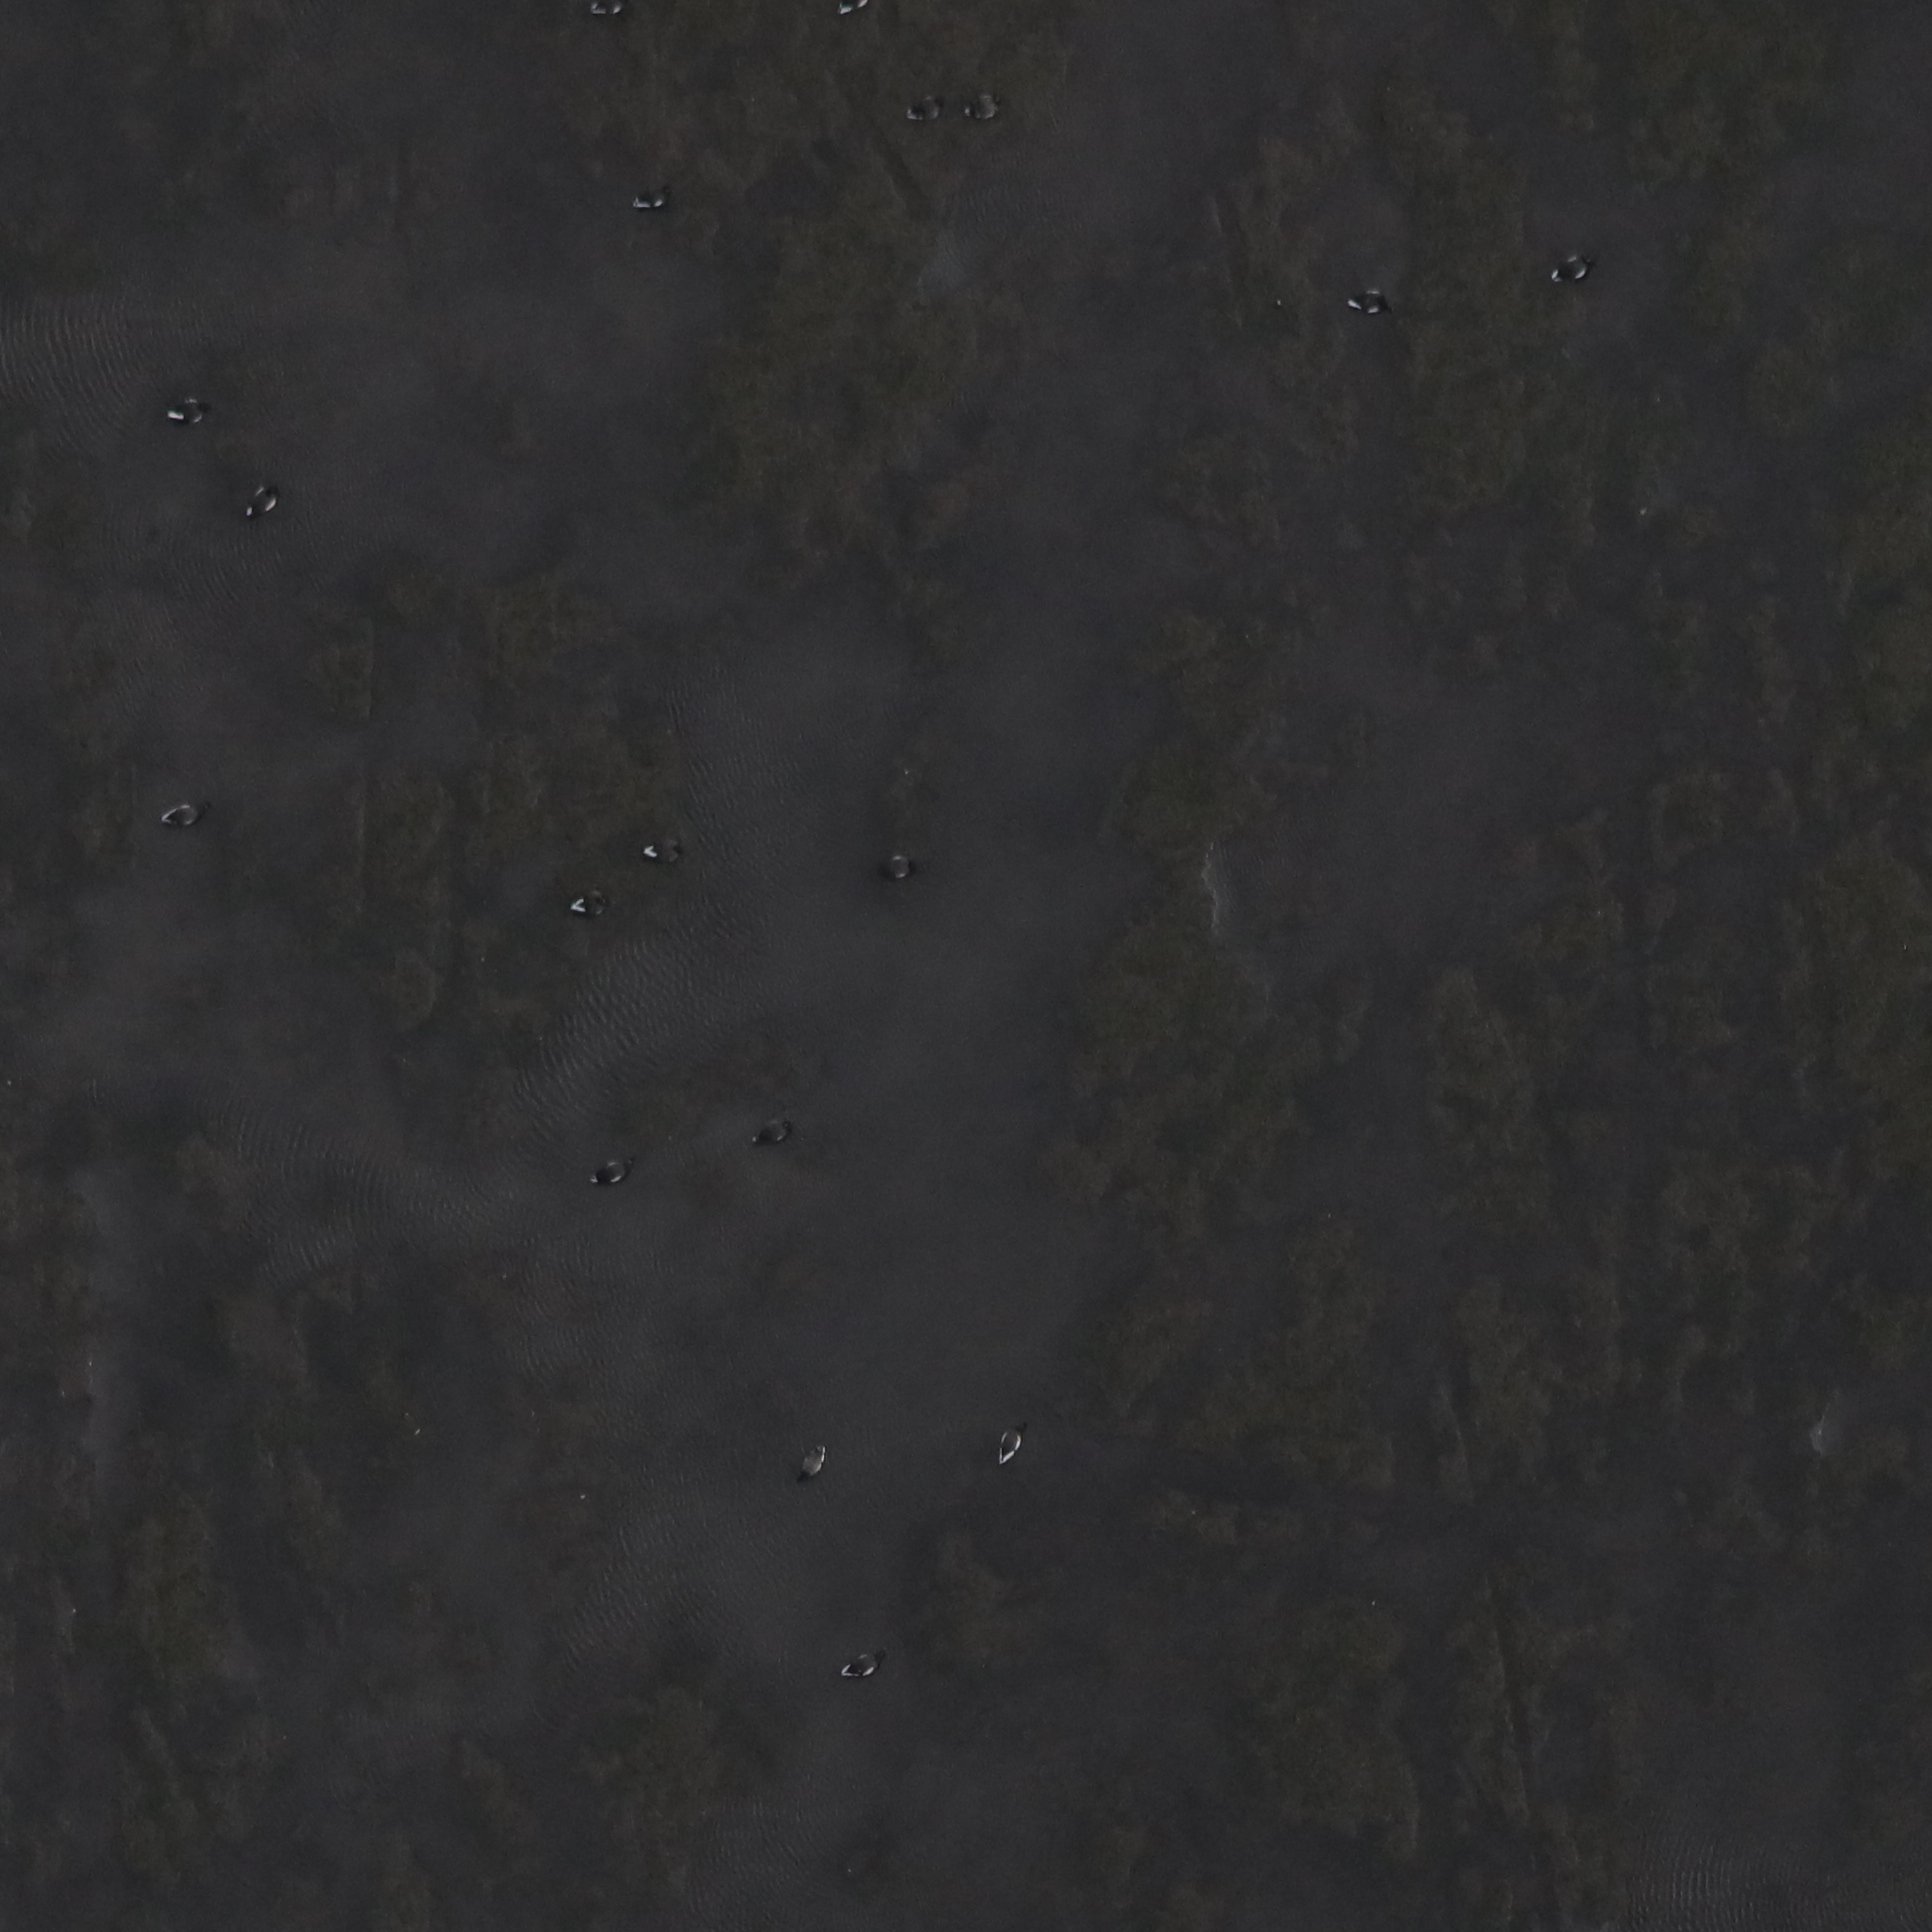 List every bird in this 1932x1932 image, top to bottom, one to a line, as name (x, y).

brant (853, 4)
brant (607, 5)
brant (924, 108)
brant (985, 108)
brant (652, 200)
brant (1573, 267)
brant (1368, 303)
brant (188, 414)
brant (264, 502)
brant (184, 816)
brant (661, 852)
brant (902, 867)
brant (595, 904)
brant (777, 1133)
brant (610, 1170)
brant (1009, 1443)
brant (812, 1462)
brant (865, 1667)